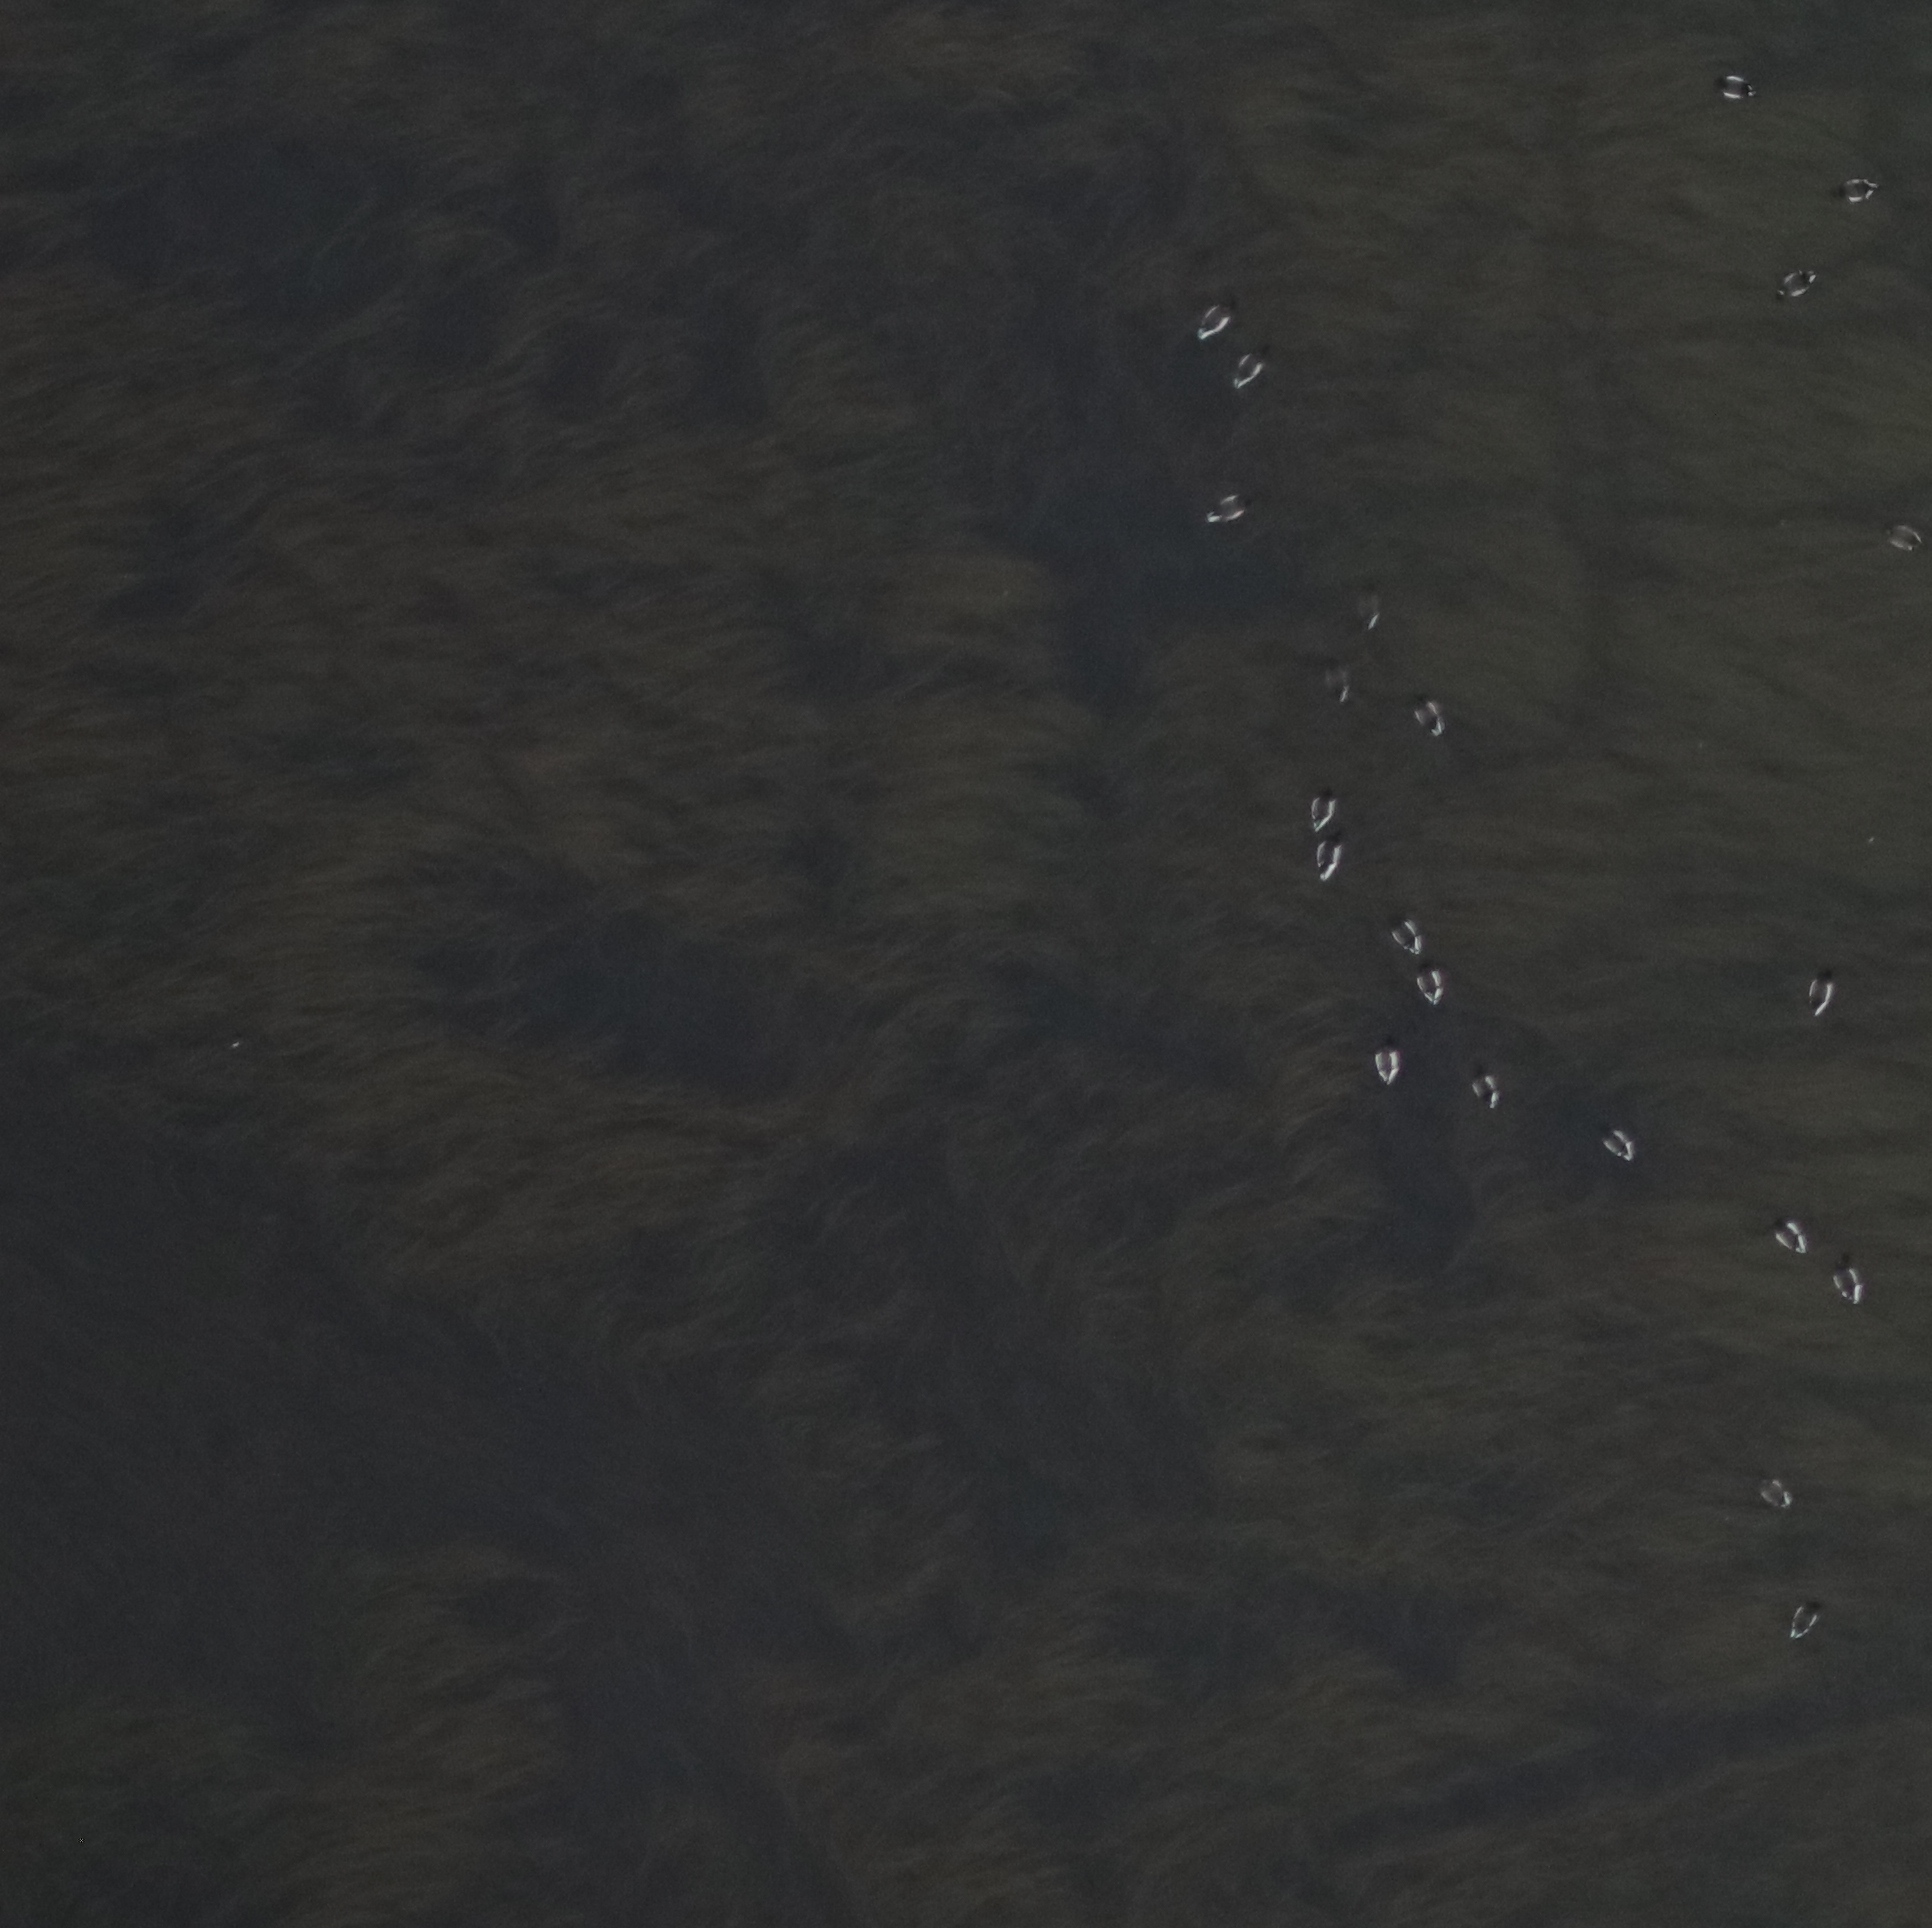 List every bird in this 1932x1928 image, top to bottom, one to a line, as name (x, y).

brant (1734, 85)
brant (1856, 191)
brant (1795, 283)
brant (1215, 318)
brant (1247, 366)
brant (1229, 508)
brant (1903, 536)
brant (1368, 614)
brant (1340, 687)
brant (1430, 715)
brant (1323, 810)
brant (1328, 855)
brant (1409, 937)
brant (1429, 983)
brant (1822, 993)
brant (1388, 1061)
brant (1487, 1090)
brant (1618, 1143)
brant (1791, 1237)
brant (1848, 1280)
brant (1775, 1494)
brant (1806, 1619)